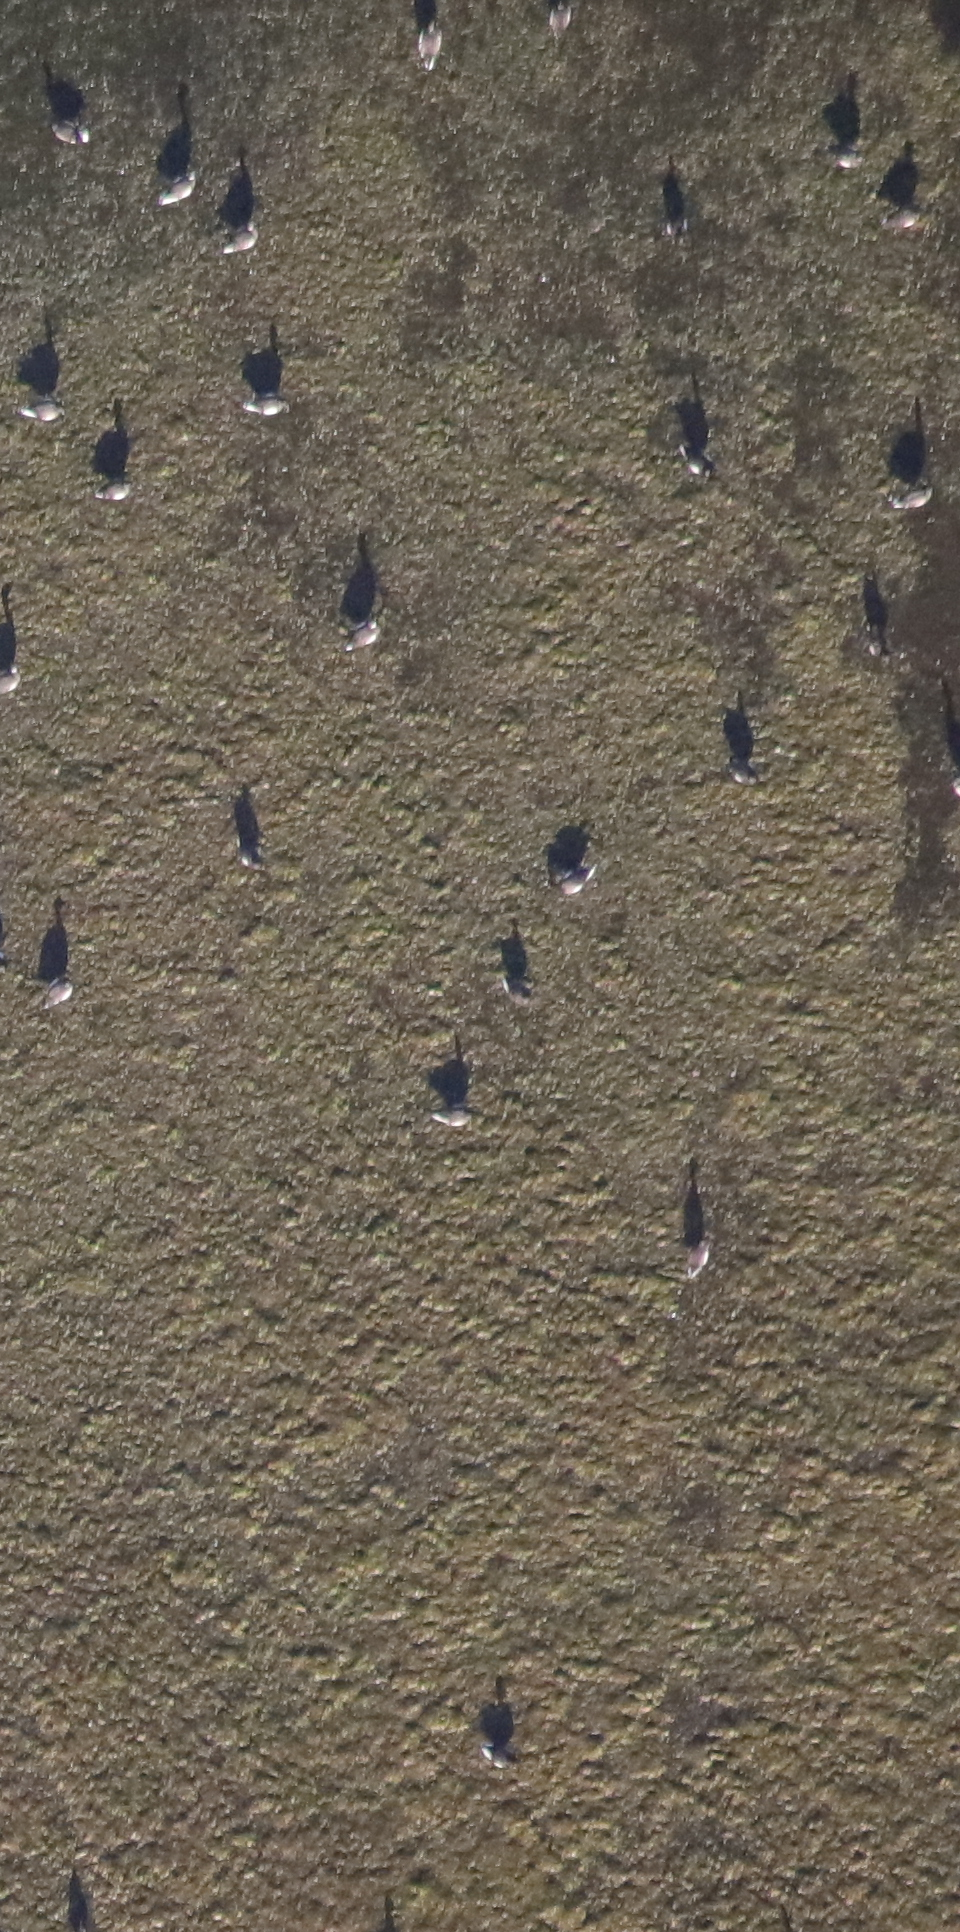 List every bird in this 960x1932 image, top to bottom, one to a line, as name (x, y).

brant (561, 19)
brant (431, 36)
brant (70, 132)
brant (849, 158)
brant (182, 190)
brant (903, 217)
brant (672, 222)
brant (243, 240)
brant (266, 404)
brant (48, 409)
brant (695, 462)
brant (118, 489)
brant (914, 501)
brant (359, 636)
brant (878, 644)
brant (6, 681)
brant (742, 766)
brant (247, 859)
brant (578, 885)
brant (57, 992)
brant (516, 995)
brant (457, 1118)
brant (700, 1262)
brant (497, 1757)